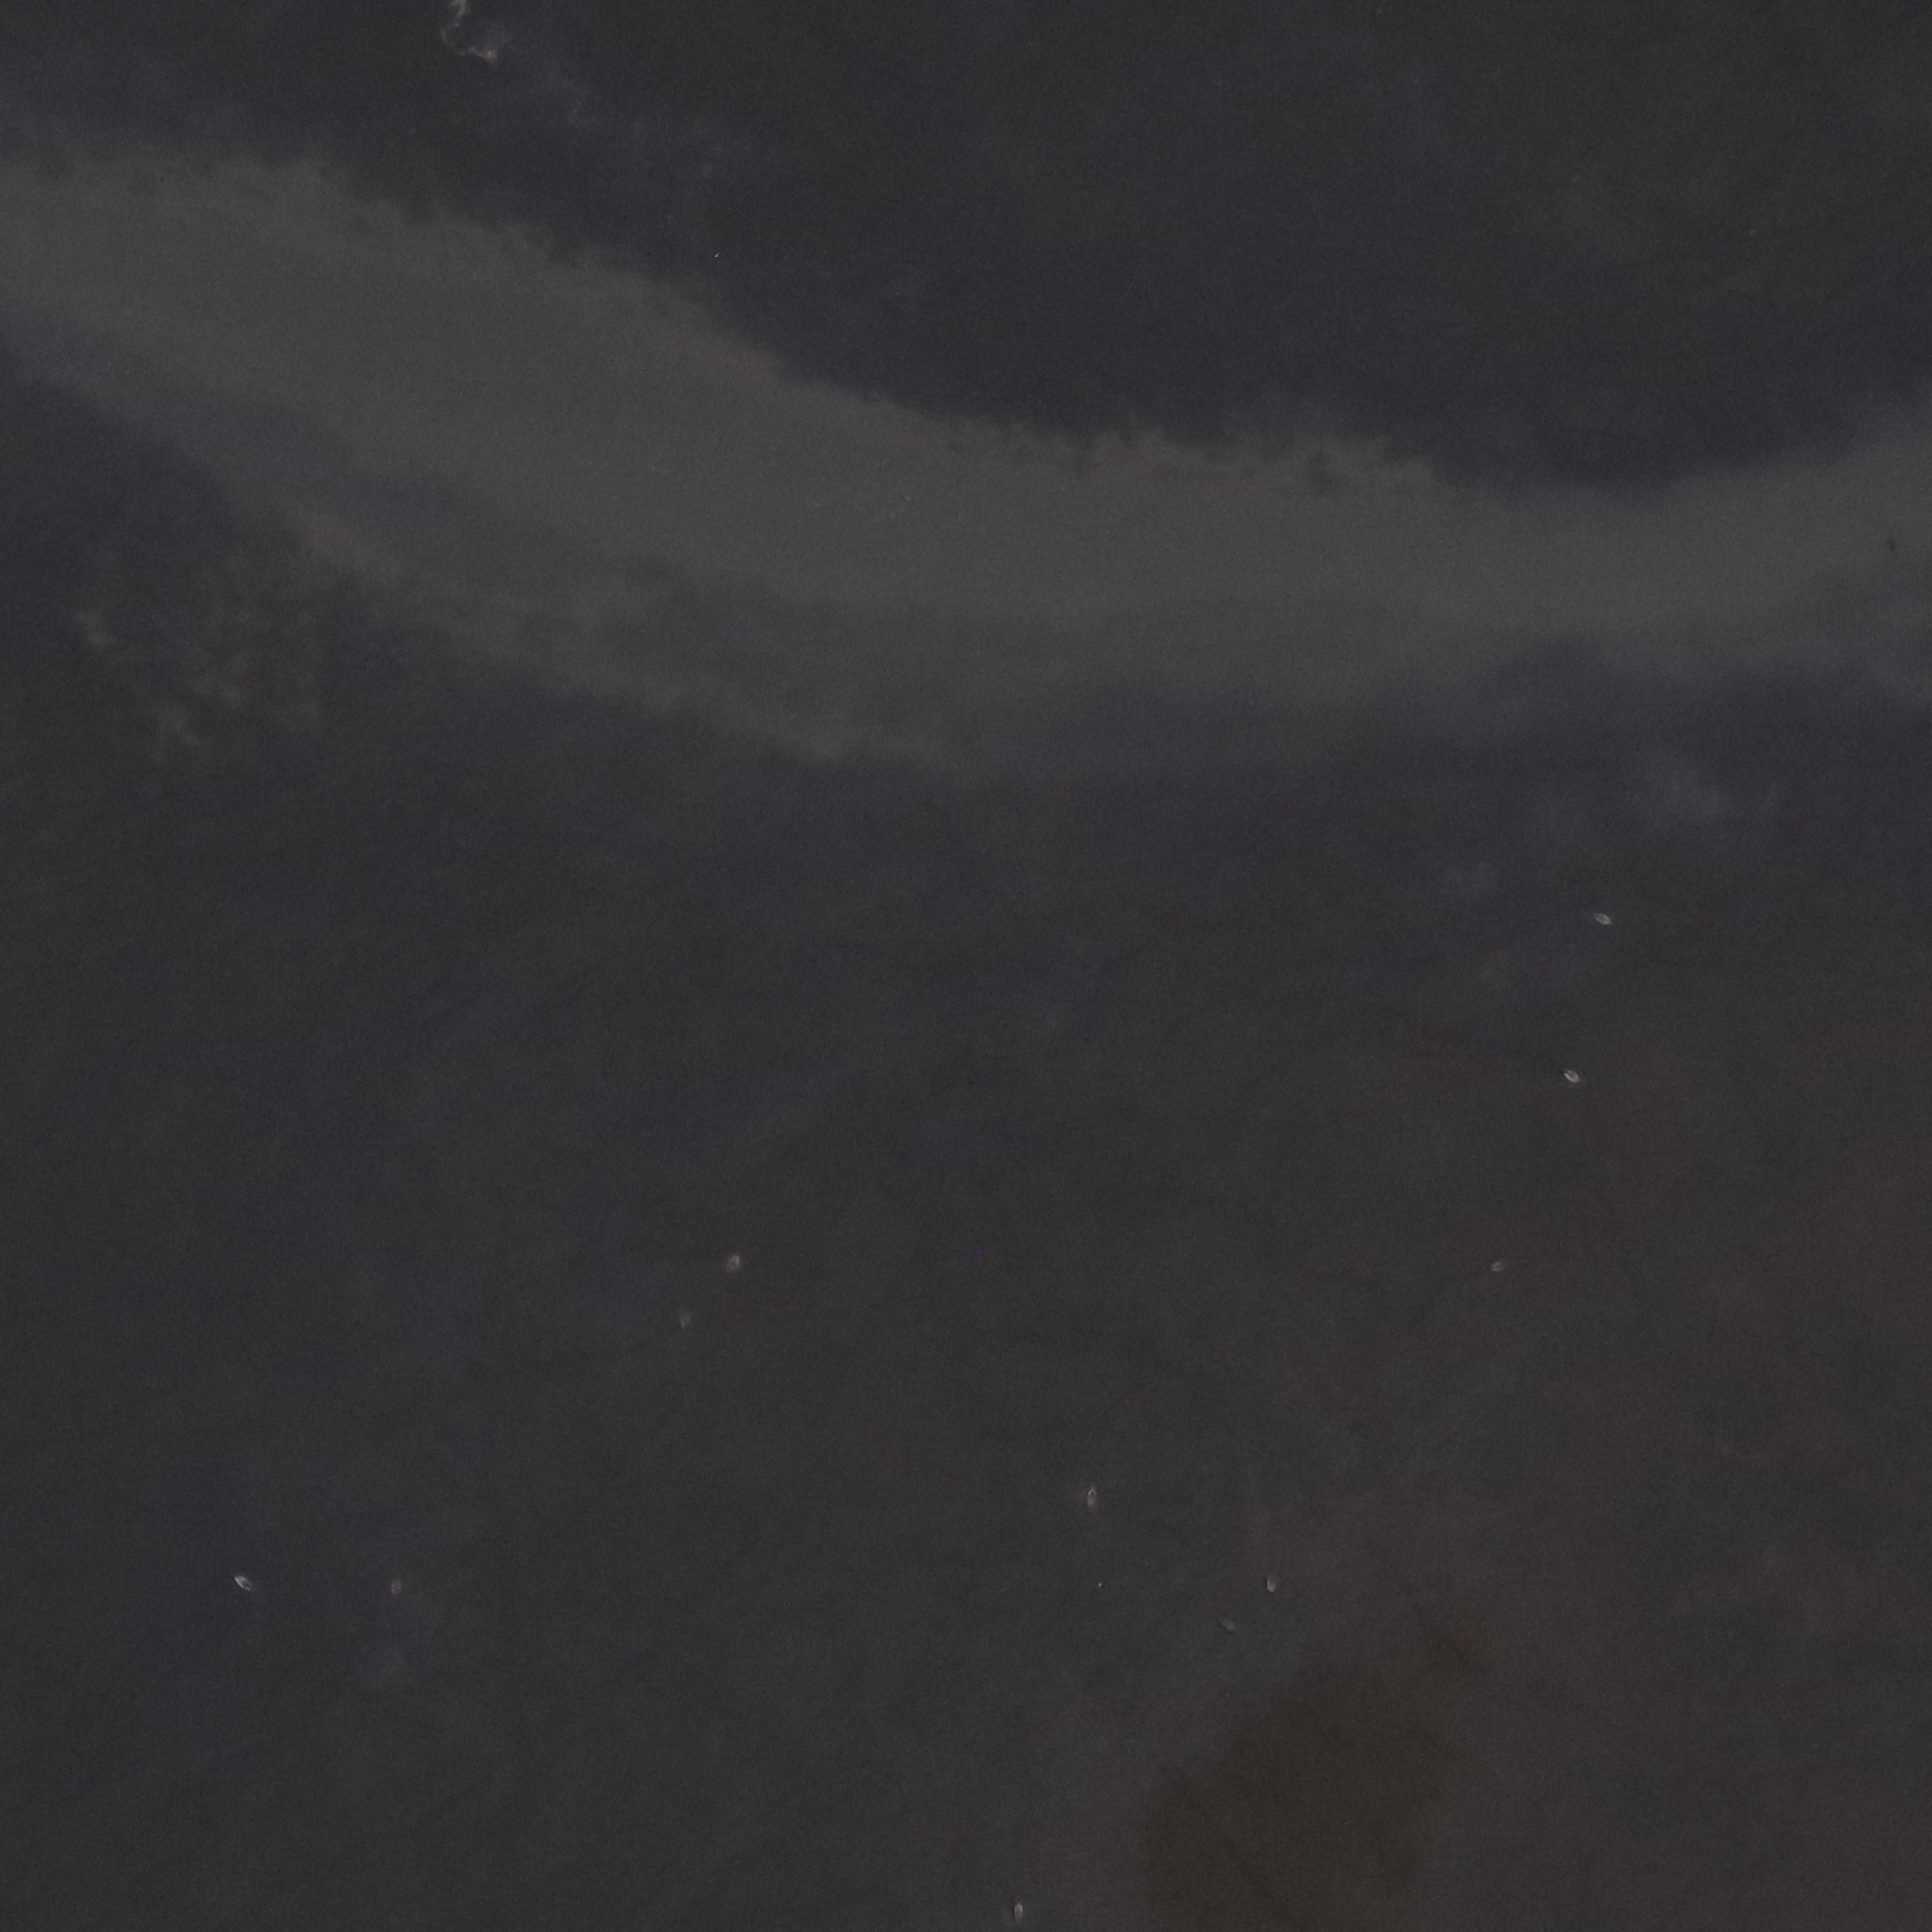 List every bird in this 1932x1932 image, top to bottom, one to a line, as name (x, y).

other bird (1605, 917)
other bird (1577, 1077)
other bird (739, 1257)
other bird (1500, 1265)
other bird (688, 1312)
other bird (1095, 1496)
other bird (248, 1574)
other bird (403, 1592)
other bird (1274, 1593)
other bird (1238, 1624)
other bird (1025, 1905)